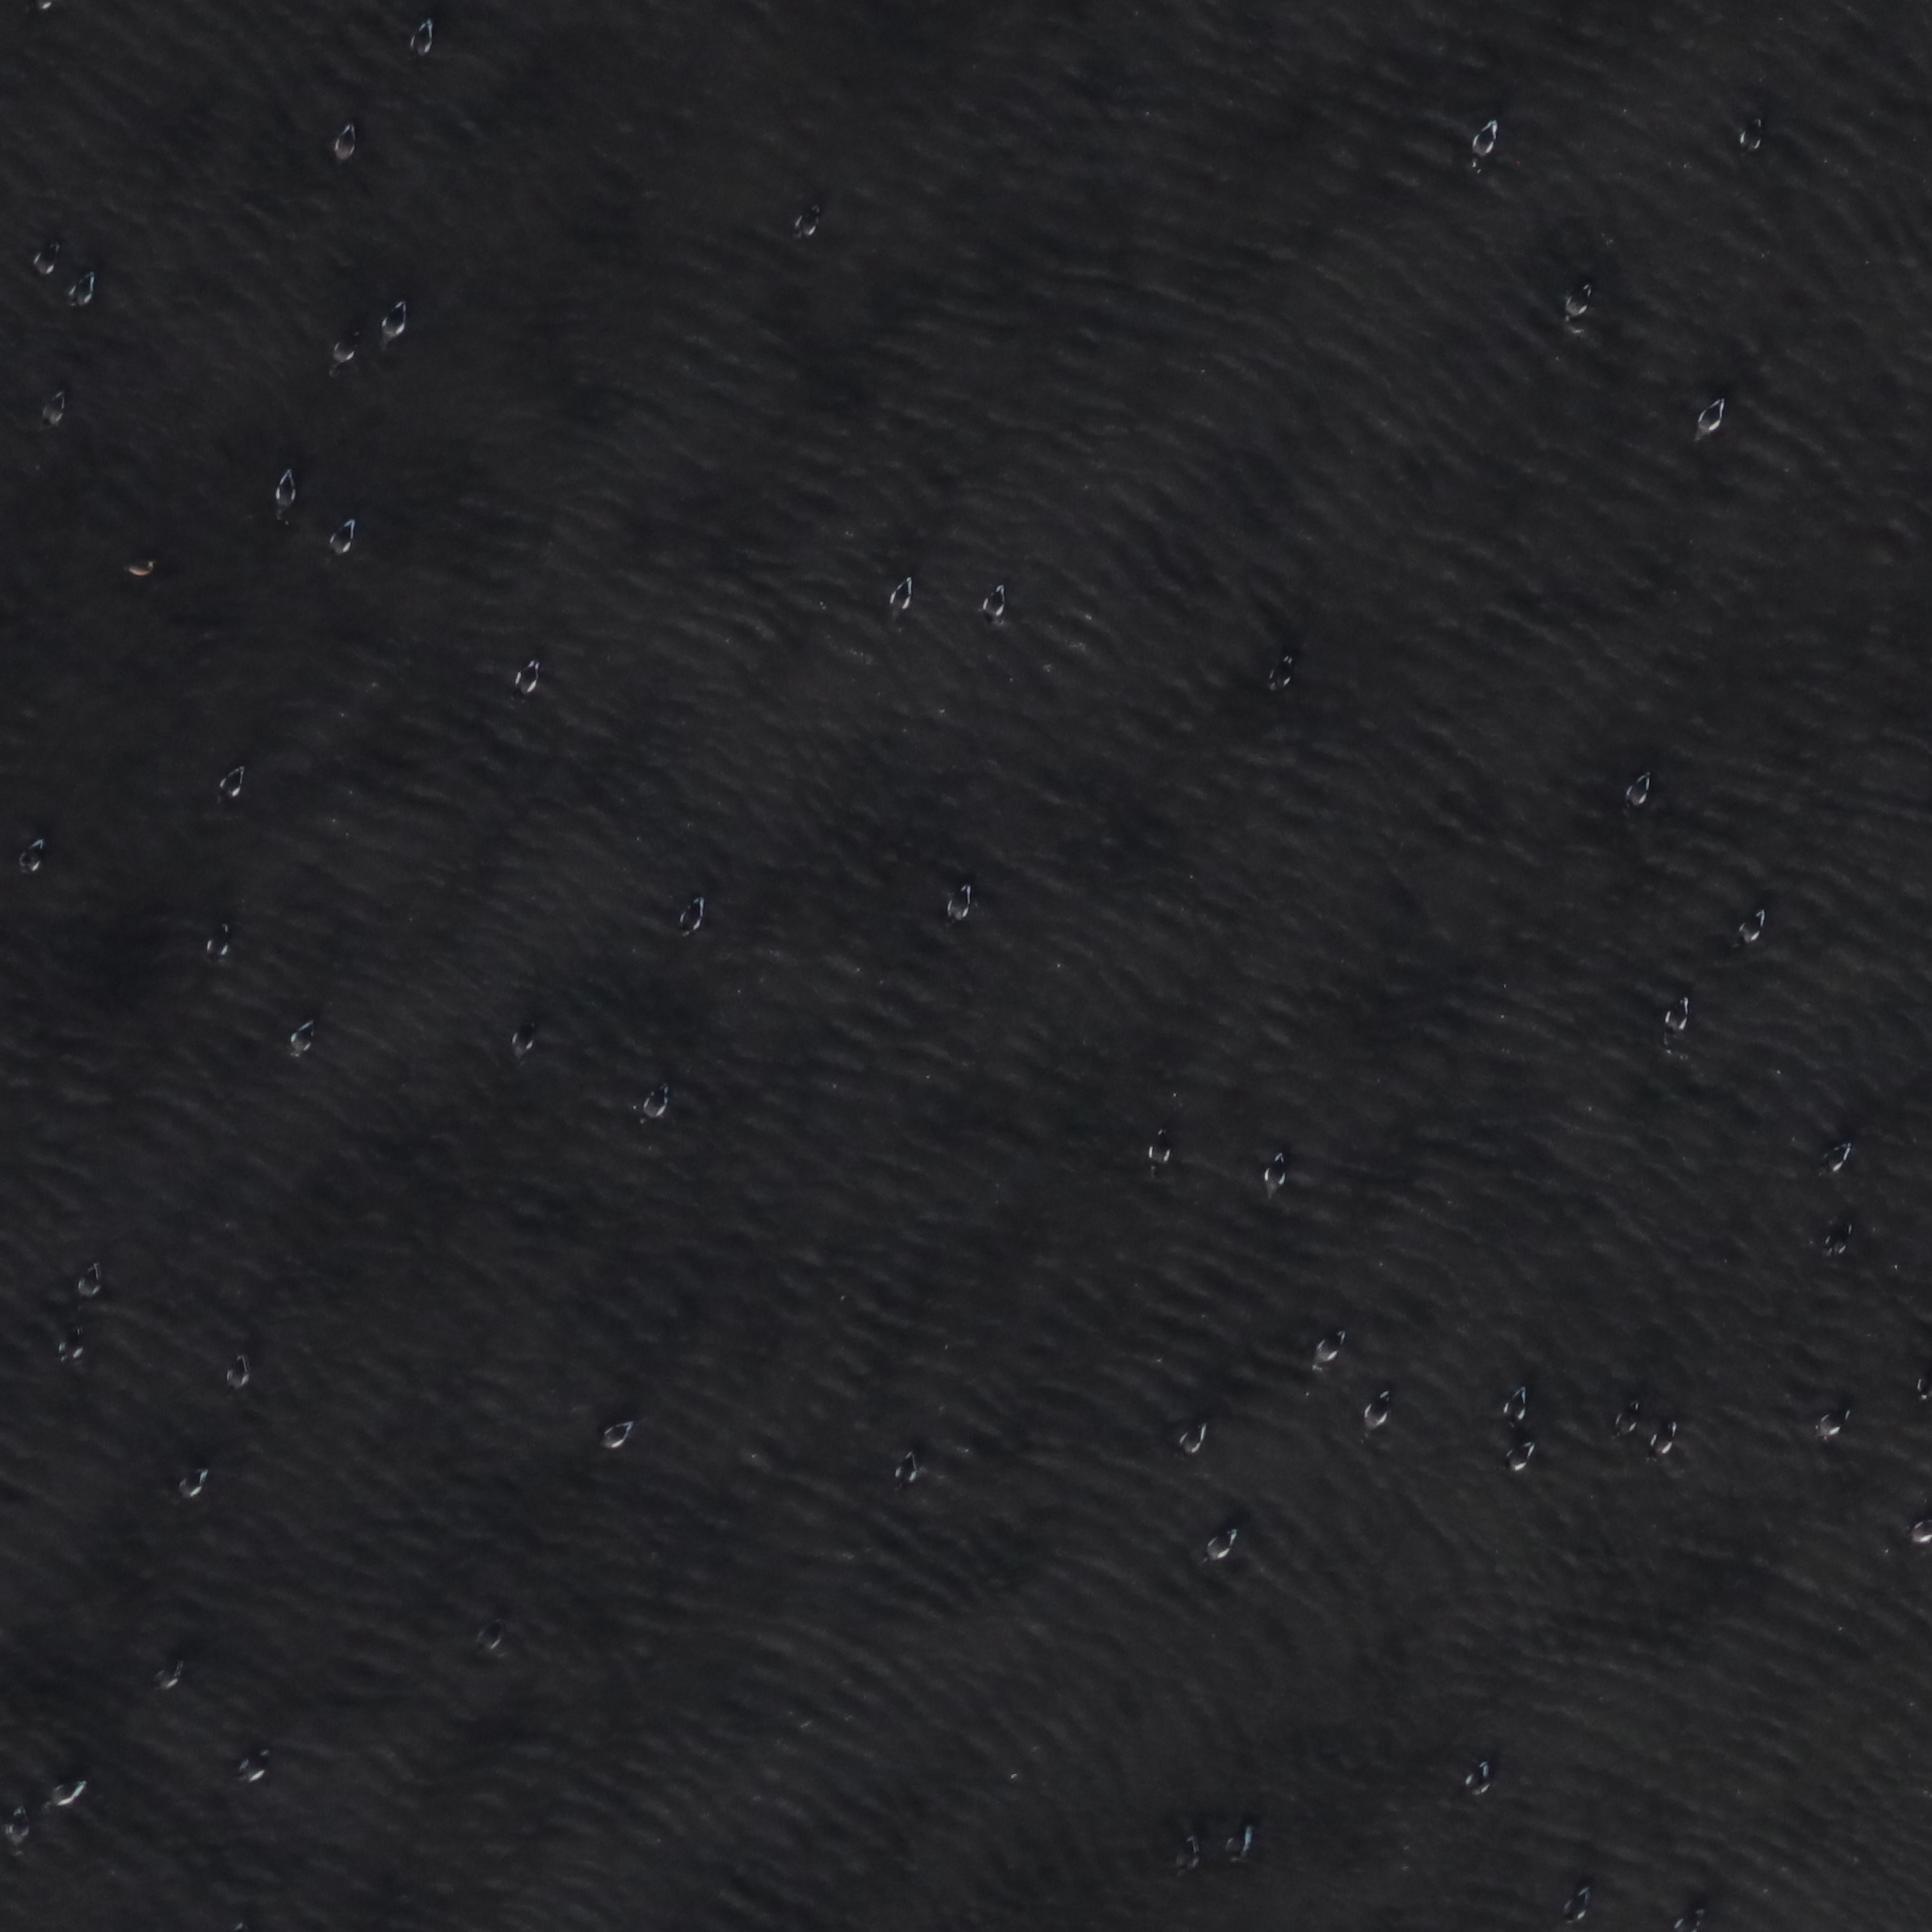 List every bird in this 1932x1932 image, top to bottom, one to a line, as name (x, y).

brant (420, 37)
brant (1747, 134)
brant (344, 143)
brant (1482, 143)
brant (809, 221)
brant (49, 267)
brant (85, 287)
brant (1580, 305)
brant (395, 323)
brant (341, 348)
brant (52, 409)
brant (1709, 416)
brant (290, 491)
brant (340, 541)
other bird (145, 569)
brant (899, 600)
brant (994, 605)
brant (1277, 669)
brant (527, 679)
brant (229, 785)
brant (1639, 793)
brant (31, 857)
brant (956, 902)
brant (689, 918)
brant (1747, 928)
brant (219, 942)
brant (1677, 1014)
brant (301, 1038)
brant (529, 1043)
brant (655, 1102)
brant (1159, 1153)
brant (1832, 1154)
brant (1277, 1176)
brant (1835, 1241)
brant (90, 1282)
brant (64, 1349)
brant (1326, 1349)
brant (236, 1371)
brant (1929, 1384)
brant (1512, 1408)
brant (1377, 1413)
brant (1629, 1419)
brant (1829, 1424)
brant (1199, 1431)
brant (615, 1435)
brant (1666, 1440)
brant (1521, 1455)
brant (912, 1478)
brant (188, 1481)
brant (1923, 1530)
brant (1219, 1546)
brant (488, 1633)
brant (176, 1673)
brant (251, 1768)
brant (1479, 1778)
brant (65, 1794)
brant (16, 1831)
brant (1244, 1842)
brant (1188, 1851)
brant (1579, 1906)
brant (1686, 1924)